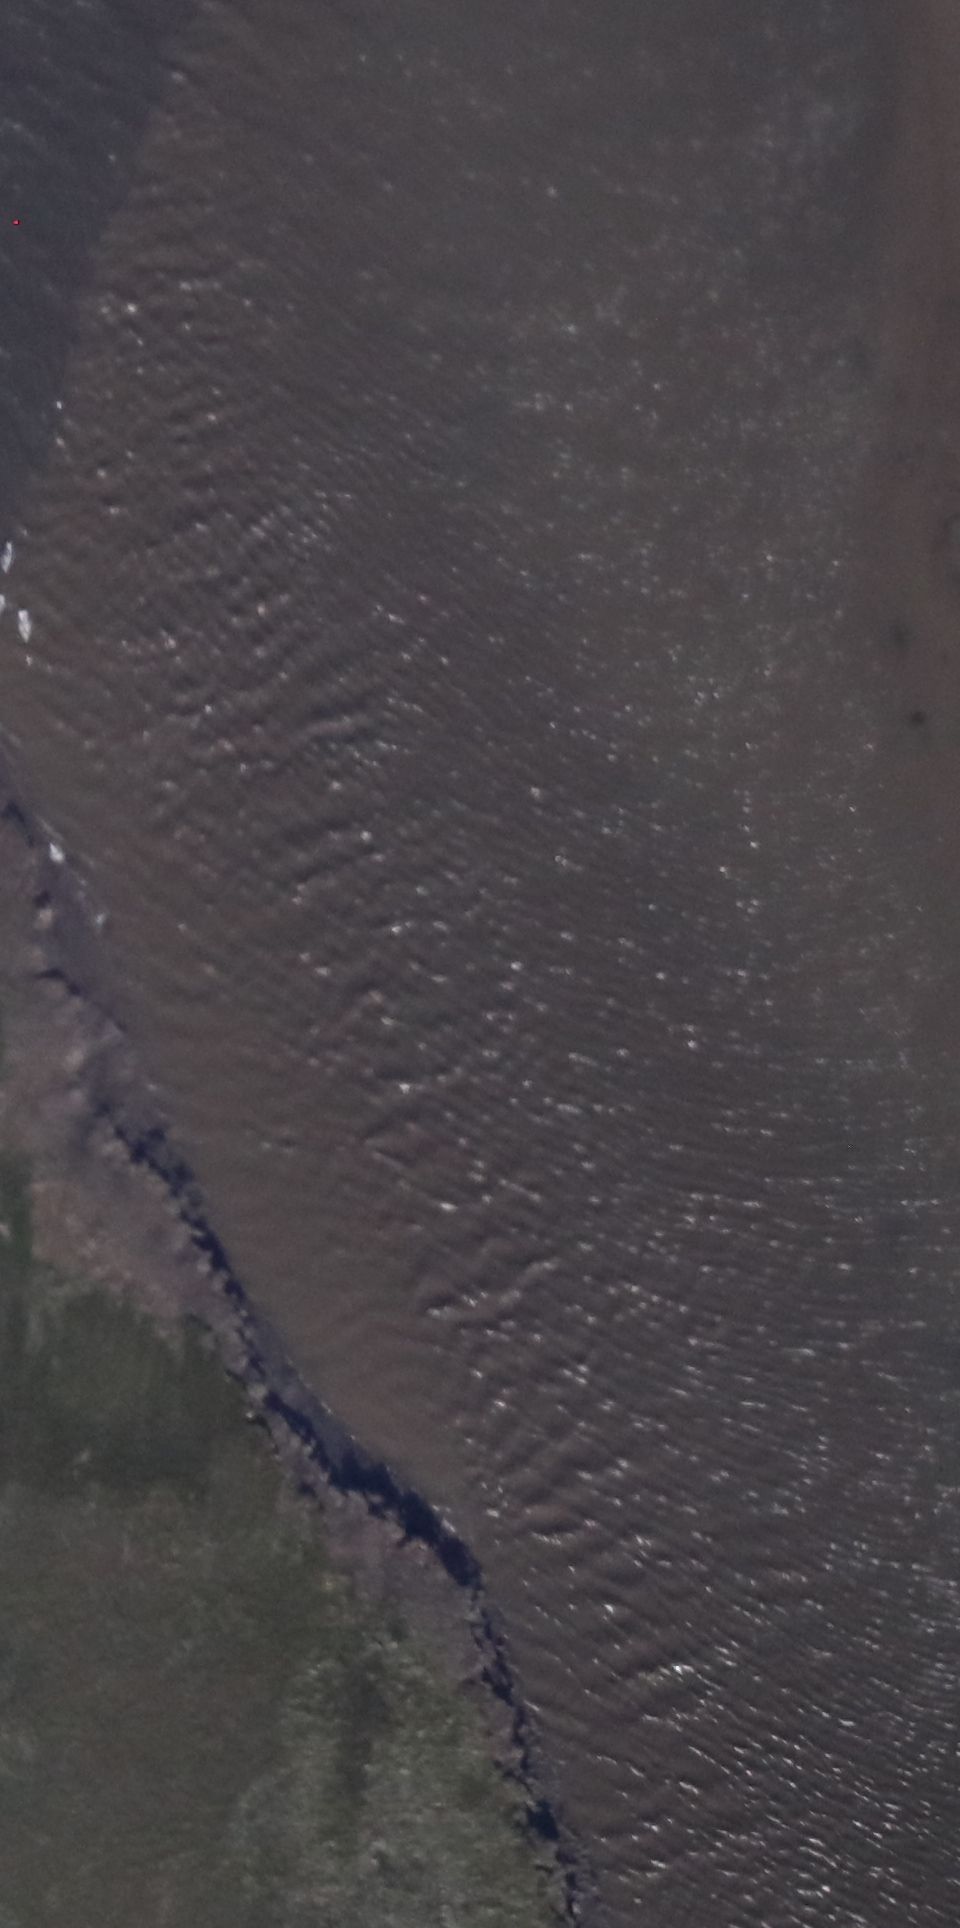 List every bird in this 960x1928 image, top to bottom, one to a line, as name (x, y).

brant (7, 556)
brant (25, 628)